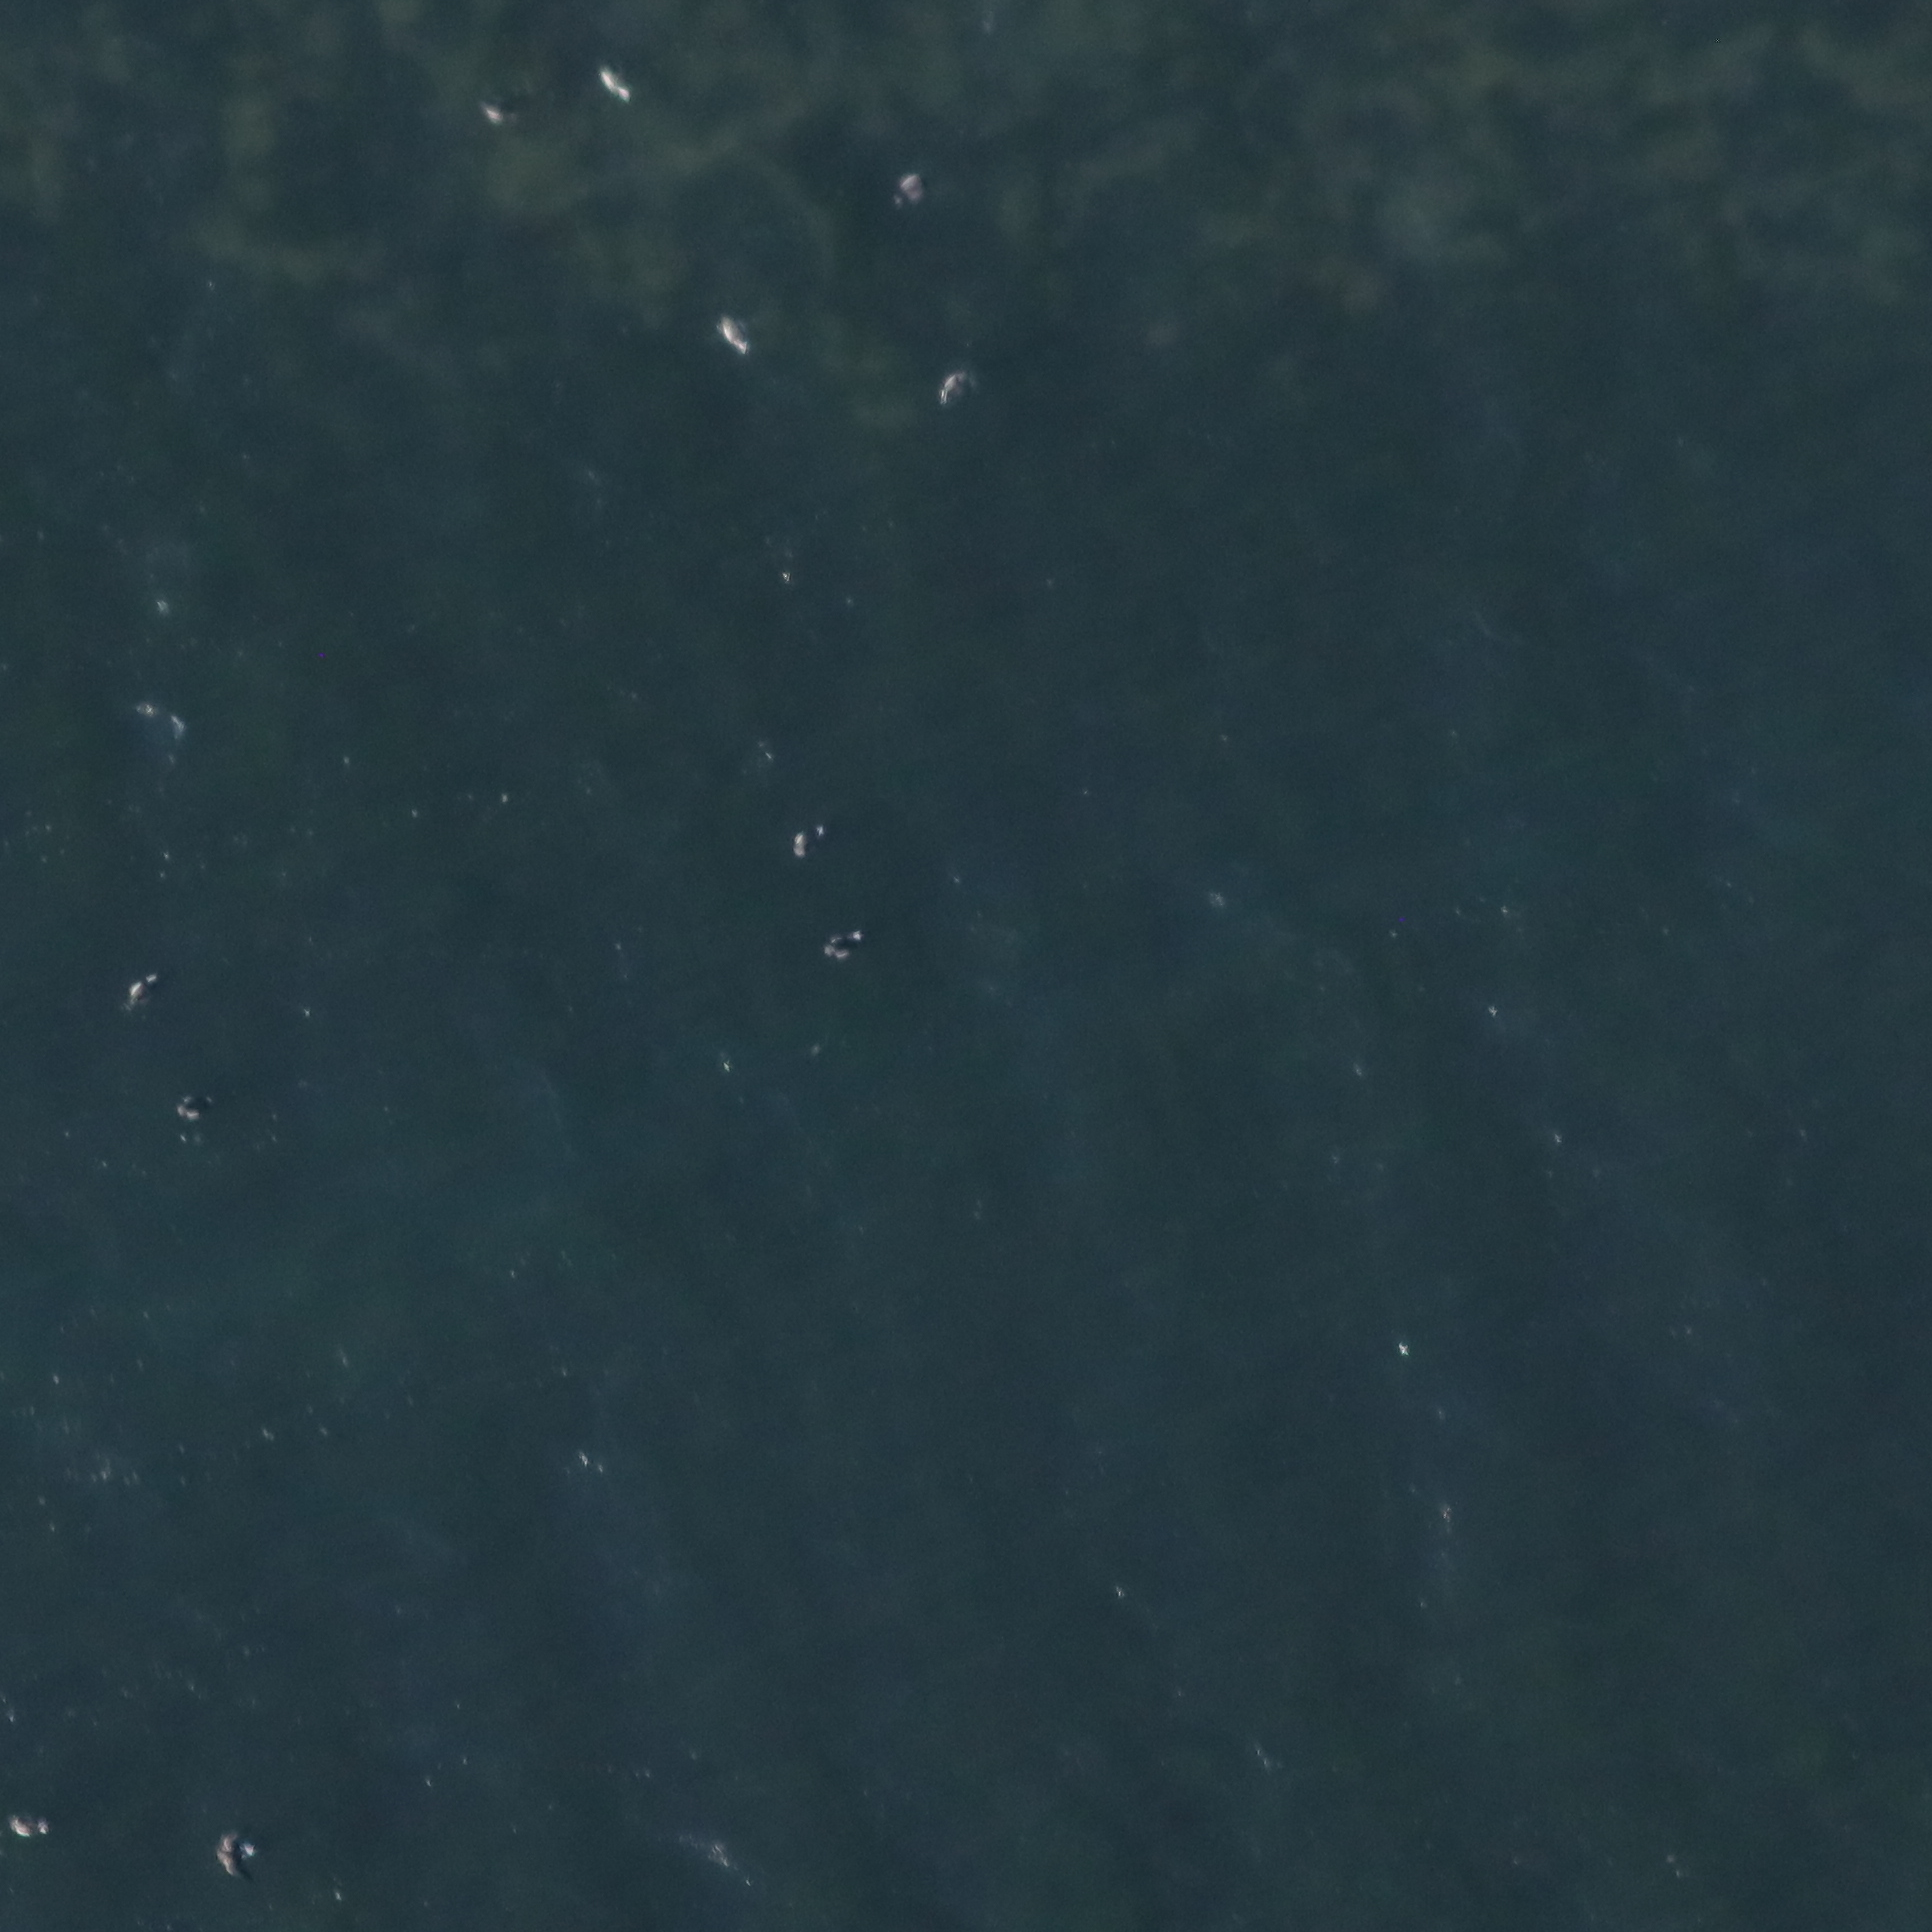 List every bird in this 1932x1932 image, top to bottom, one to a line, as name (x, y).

brant (616, 80)
brant (506, 110)
brant (907, 185)
brant (736, 335)
brant (957, 387)
brant (805, 843)
brant (843, 945)
brant (139, 990)
brant (191, 1105)
brant (30, 1823)
brant (237, 1858)